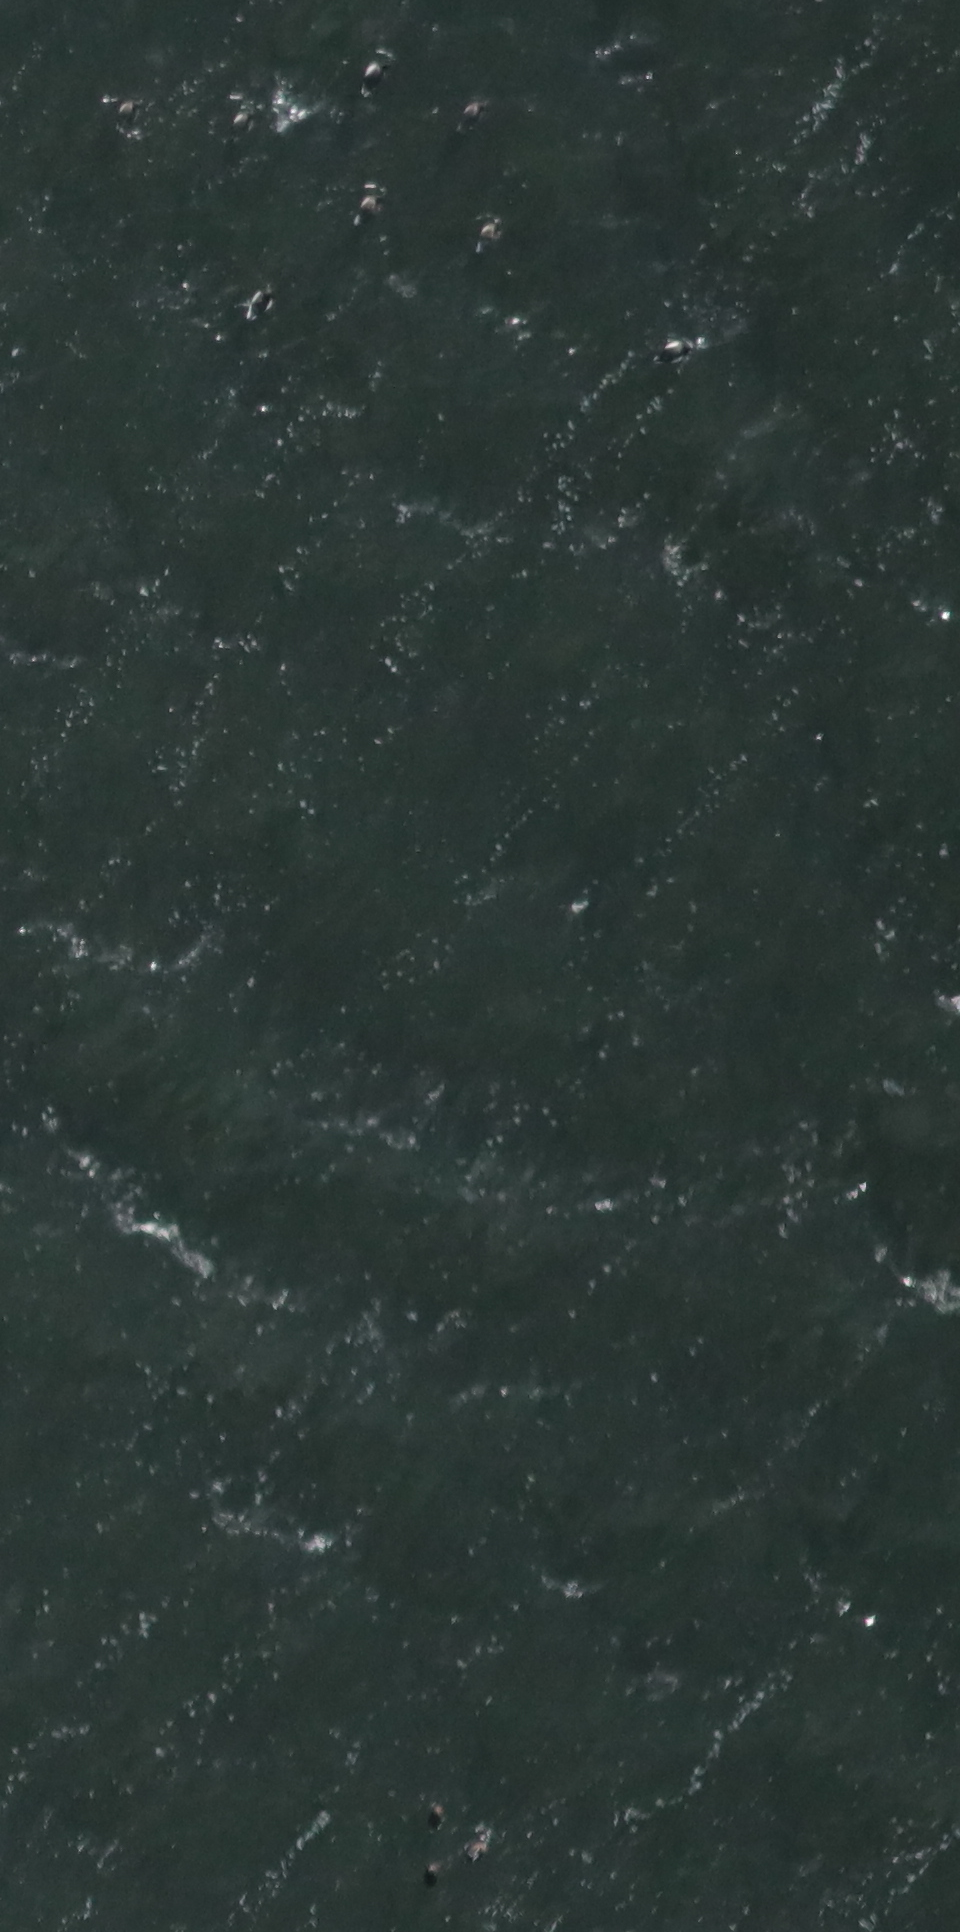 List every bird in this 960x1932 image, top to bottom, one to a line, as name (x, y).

brant (374, 75)
brant (127, 116)
brant (473, 116)
brant (240, 128)
brant (370, 209)
brant (485, 236)
brant (260, 304)
brant (676, 351)
other bird (437, 1816)
other bird (479, 1849)
other bird (431, 1875)